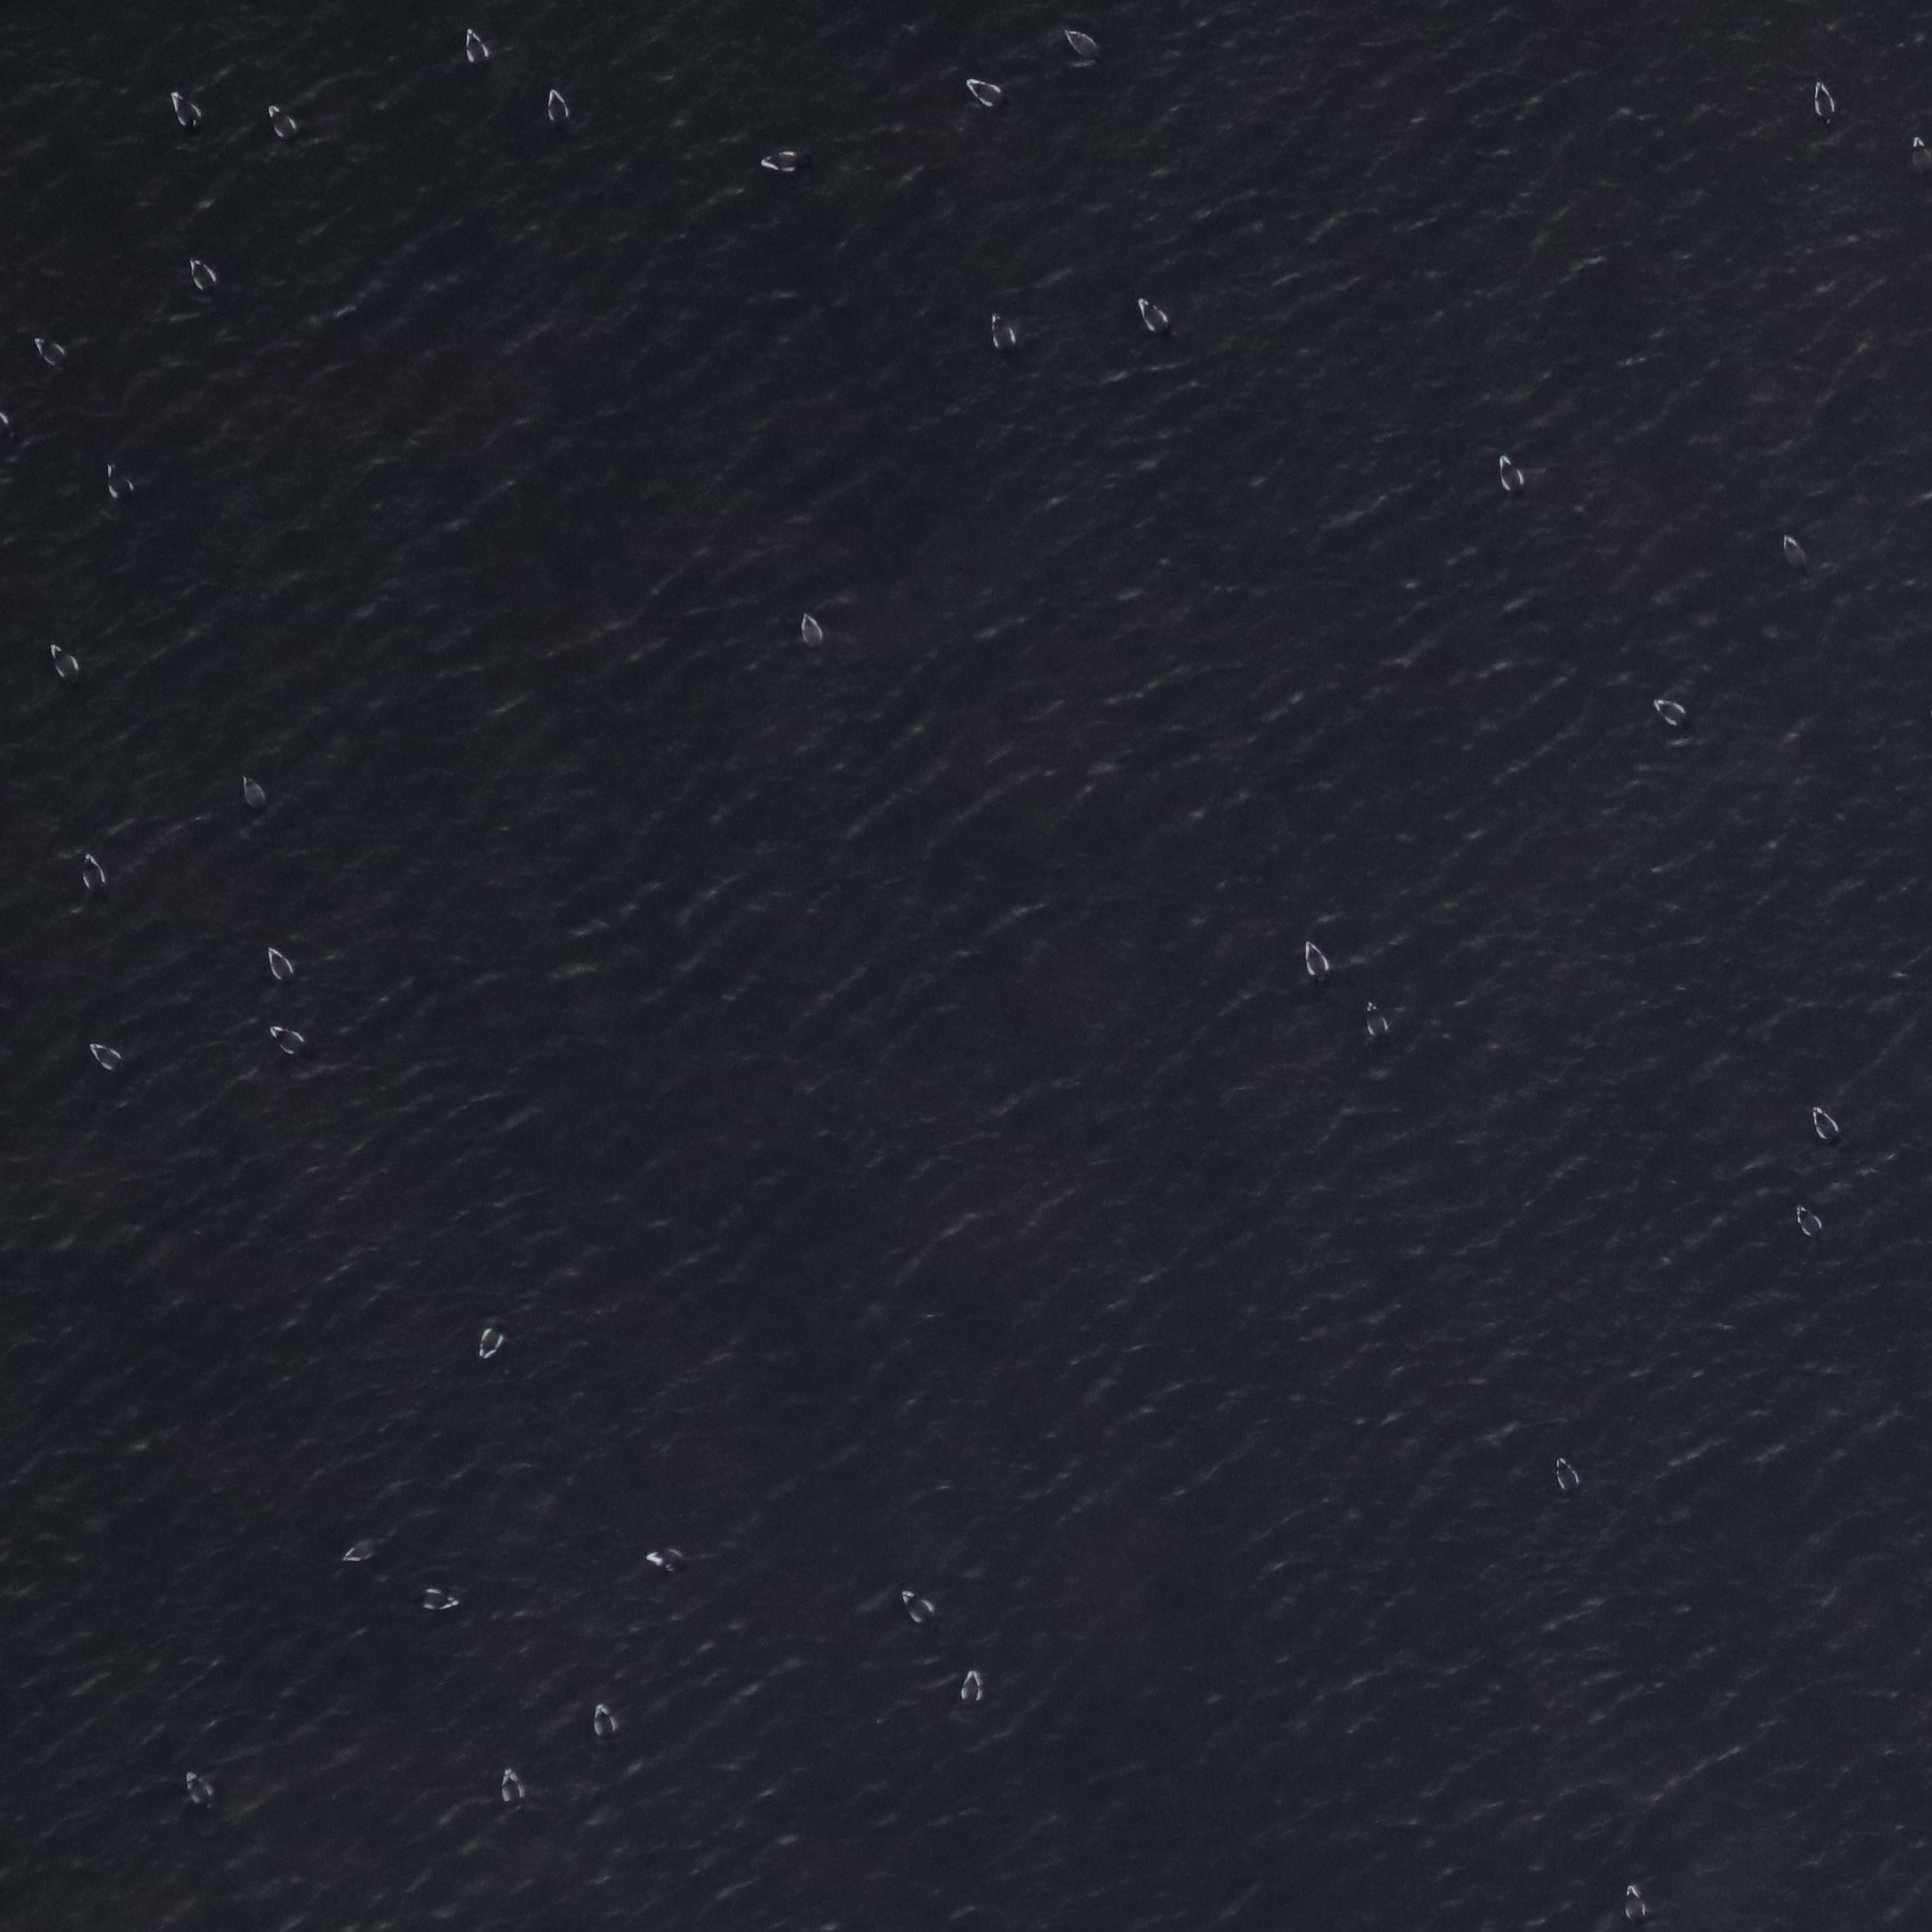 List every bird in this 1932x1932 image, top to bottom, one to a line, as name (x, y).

brant (1082, 47)
brant (472, 49)
brant (988, 95)
brant (1825, 104)
brant (185, 111)
brant (559, 111)
brant (284, 125)
brant (1919, 158)
brant (786, 162)
brant (204, 277)
brant (1153, 317)
brant (1002, 333)
brant (52, 355)
brant (1513, 477)
brant (118, 481)
brant (1796, 556)
brant (813, 634)
brant (64, 663)
brant (1672, 715)
brant (255, 795)
brant (93, 875)
brant (1316, 963)
brant (284, 966)
brant (1377, 1023)
brant (292, 1044)
brant (108, 1059)
brant (1826, 1127)
brant (1809, 1223)
brant (493, 1339)
brant (1567, 1475)
brant (367, 1549)
brant (662, 1554)
brant (437, 1599)
brant (920, 1608)
brant (972, 1688)
brant (605, 1723)
brant (200, 1790)
brant (513, 1790)
brant (1633, 1905)